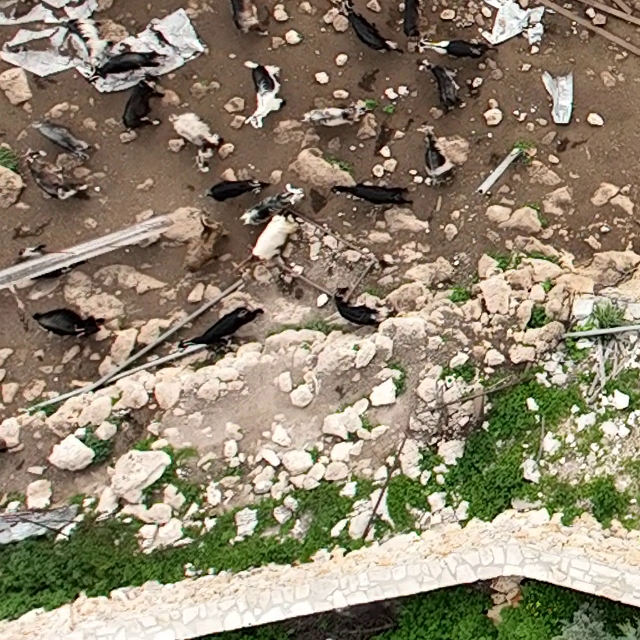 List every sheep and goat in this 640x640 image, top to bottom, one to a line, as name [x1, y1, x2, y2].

goat [211, 0, 268, 37]
goat [340, 0, 405, 54]
goat [401, 0, 422, 42]
goat [66, 19, 110, 65]
goat [417, 41, 499, 59]
goat [86, 51, 163, 85]
goat [416, 58, 466, 111]
goat [242, 62, 283, 129]
goat [122, 73, 165, 129]
goat [302, 104, 362, 127]
goat [168, 113, 220, 147]
goat [32, 120, 91, 153]
goat [416, 123, 454, 176]
goat [23, 149, 89, 200]
goat [208, 179, 271, 203]
goat [330, 184, 414, 207]
goat [240, 187, 302, 228]
goat [253, 214, 300, 260]
goat [335, 286, 380, 328]
goat [178, 306, 263, 349]
goat [32, 308, 103, 339]